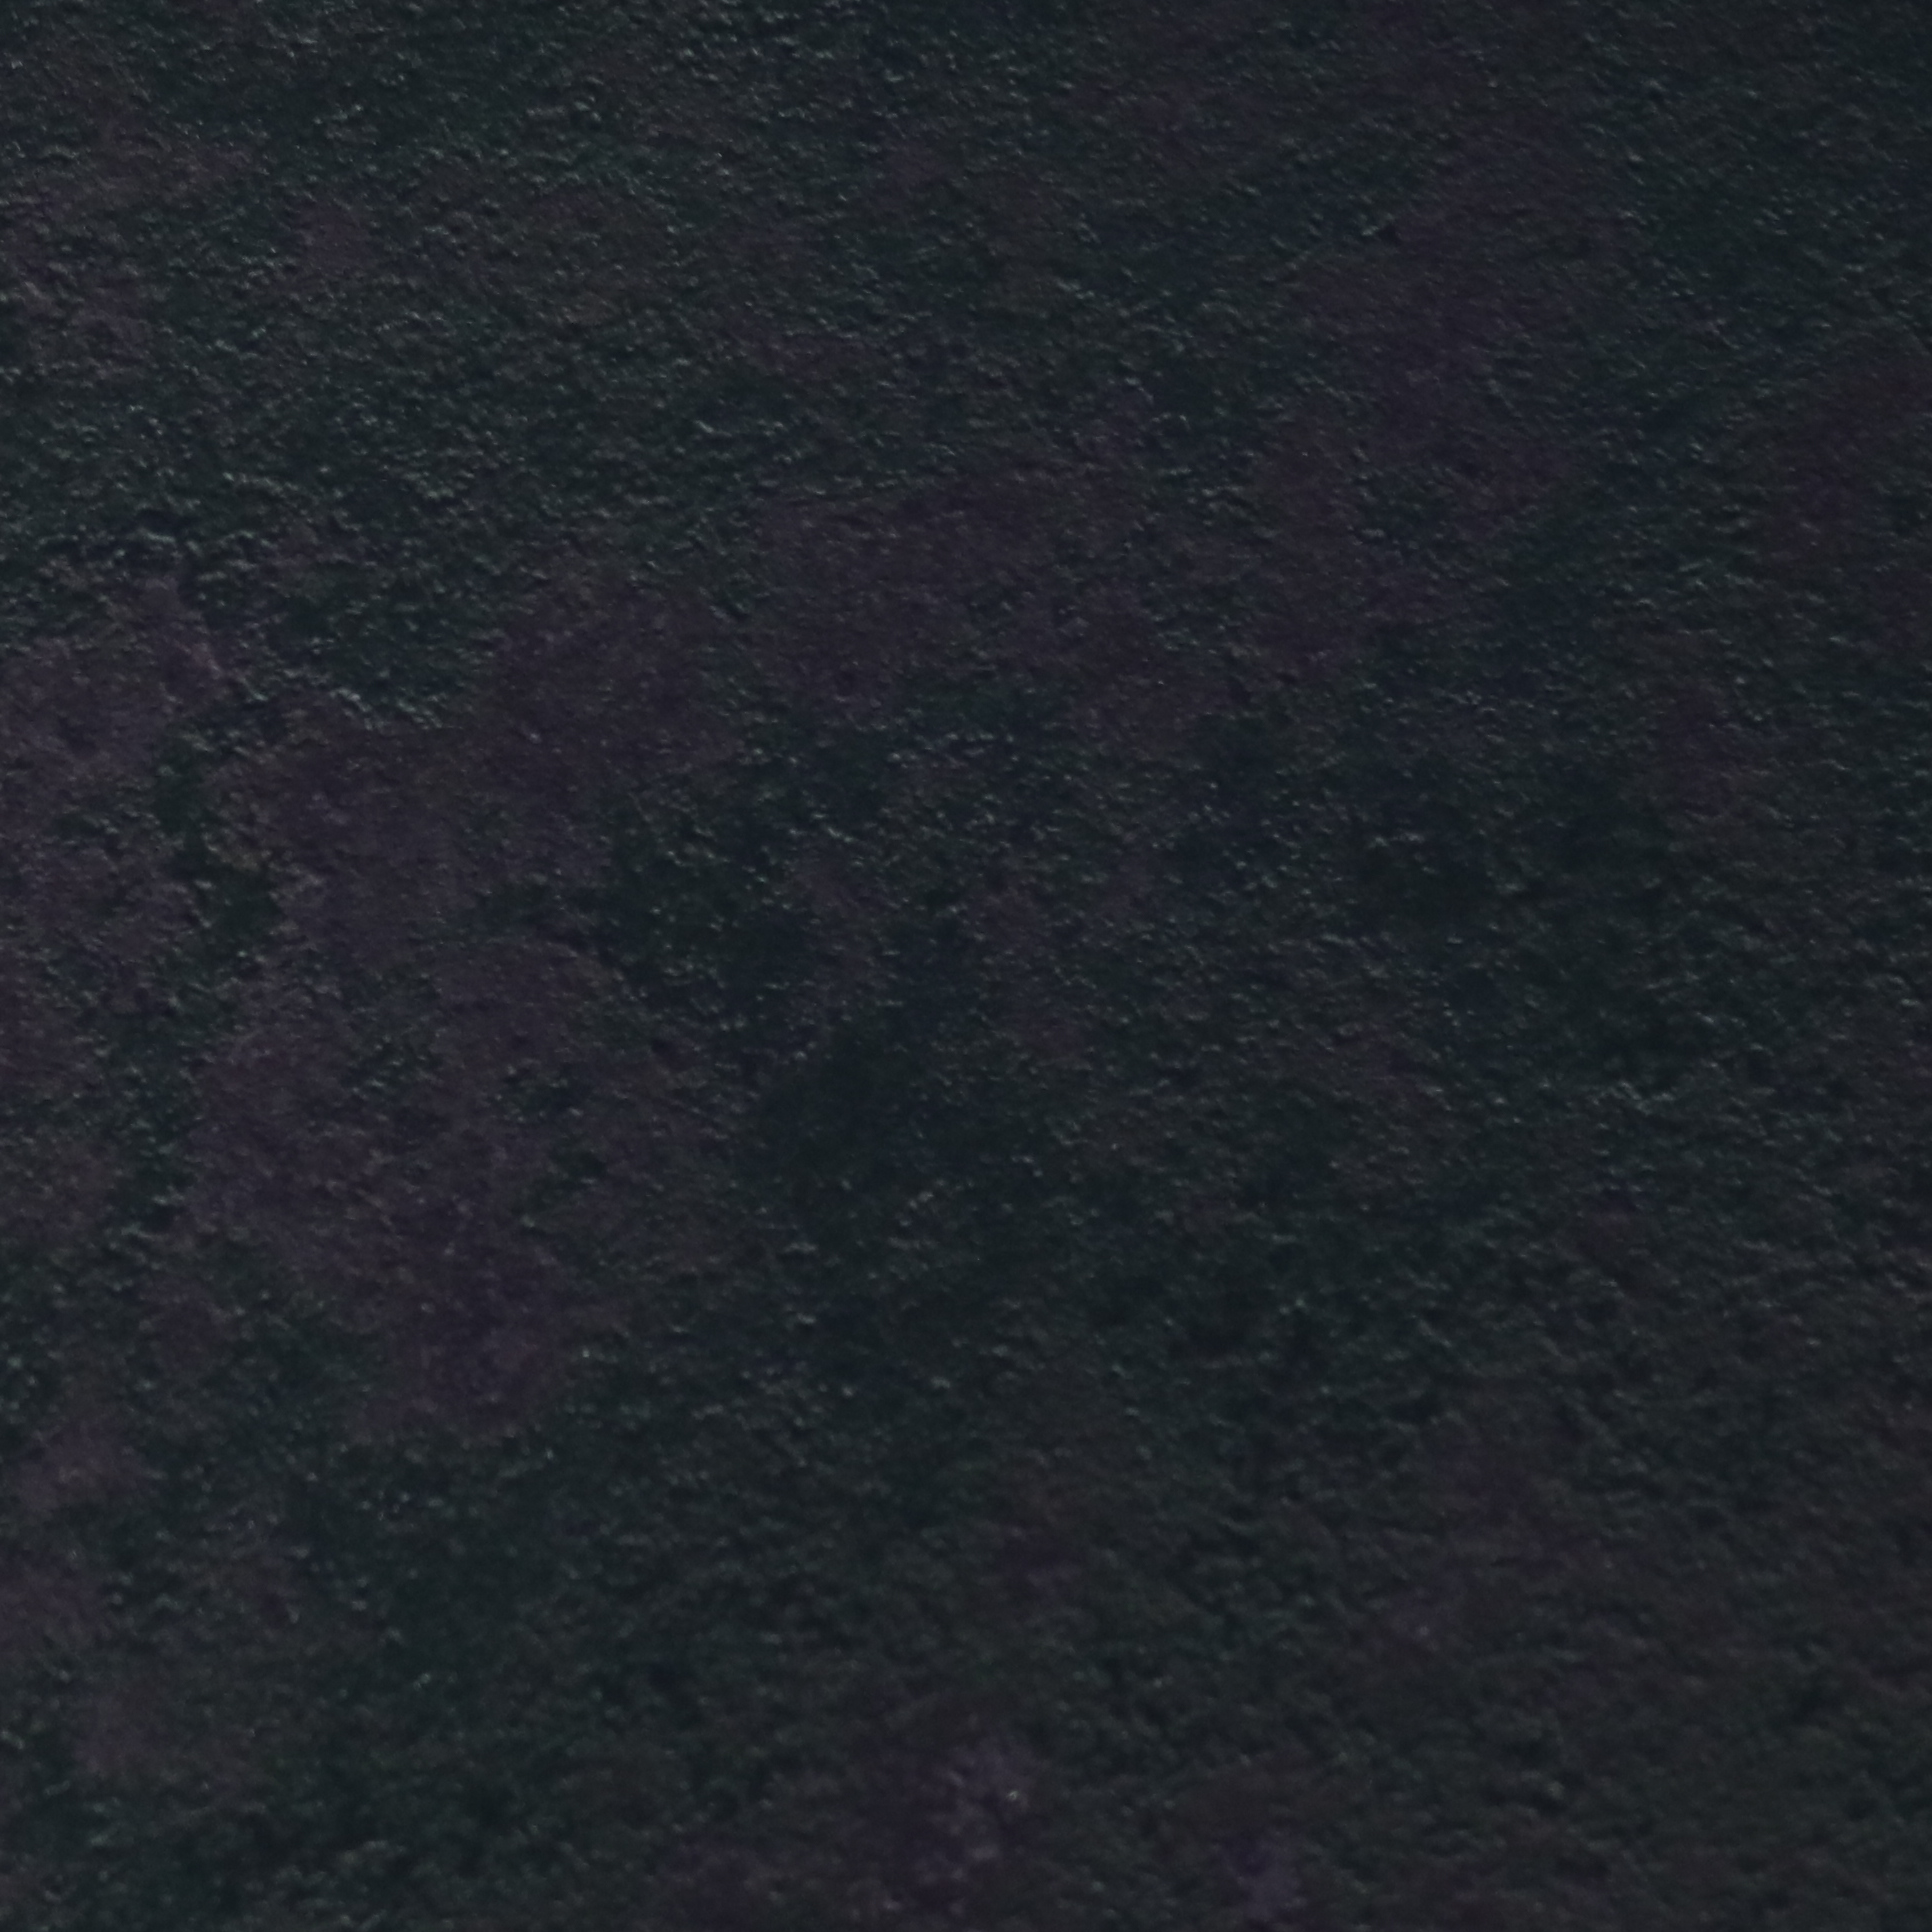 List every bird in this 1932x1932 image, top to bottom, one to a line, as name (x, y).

None